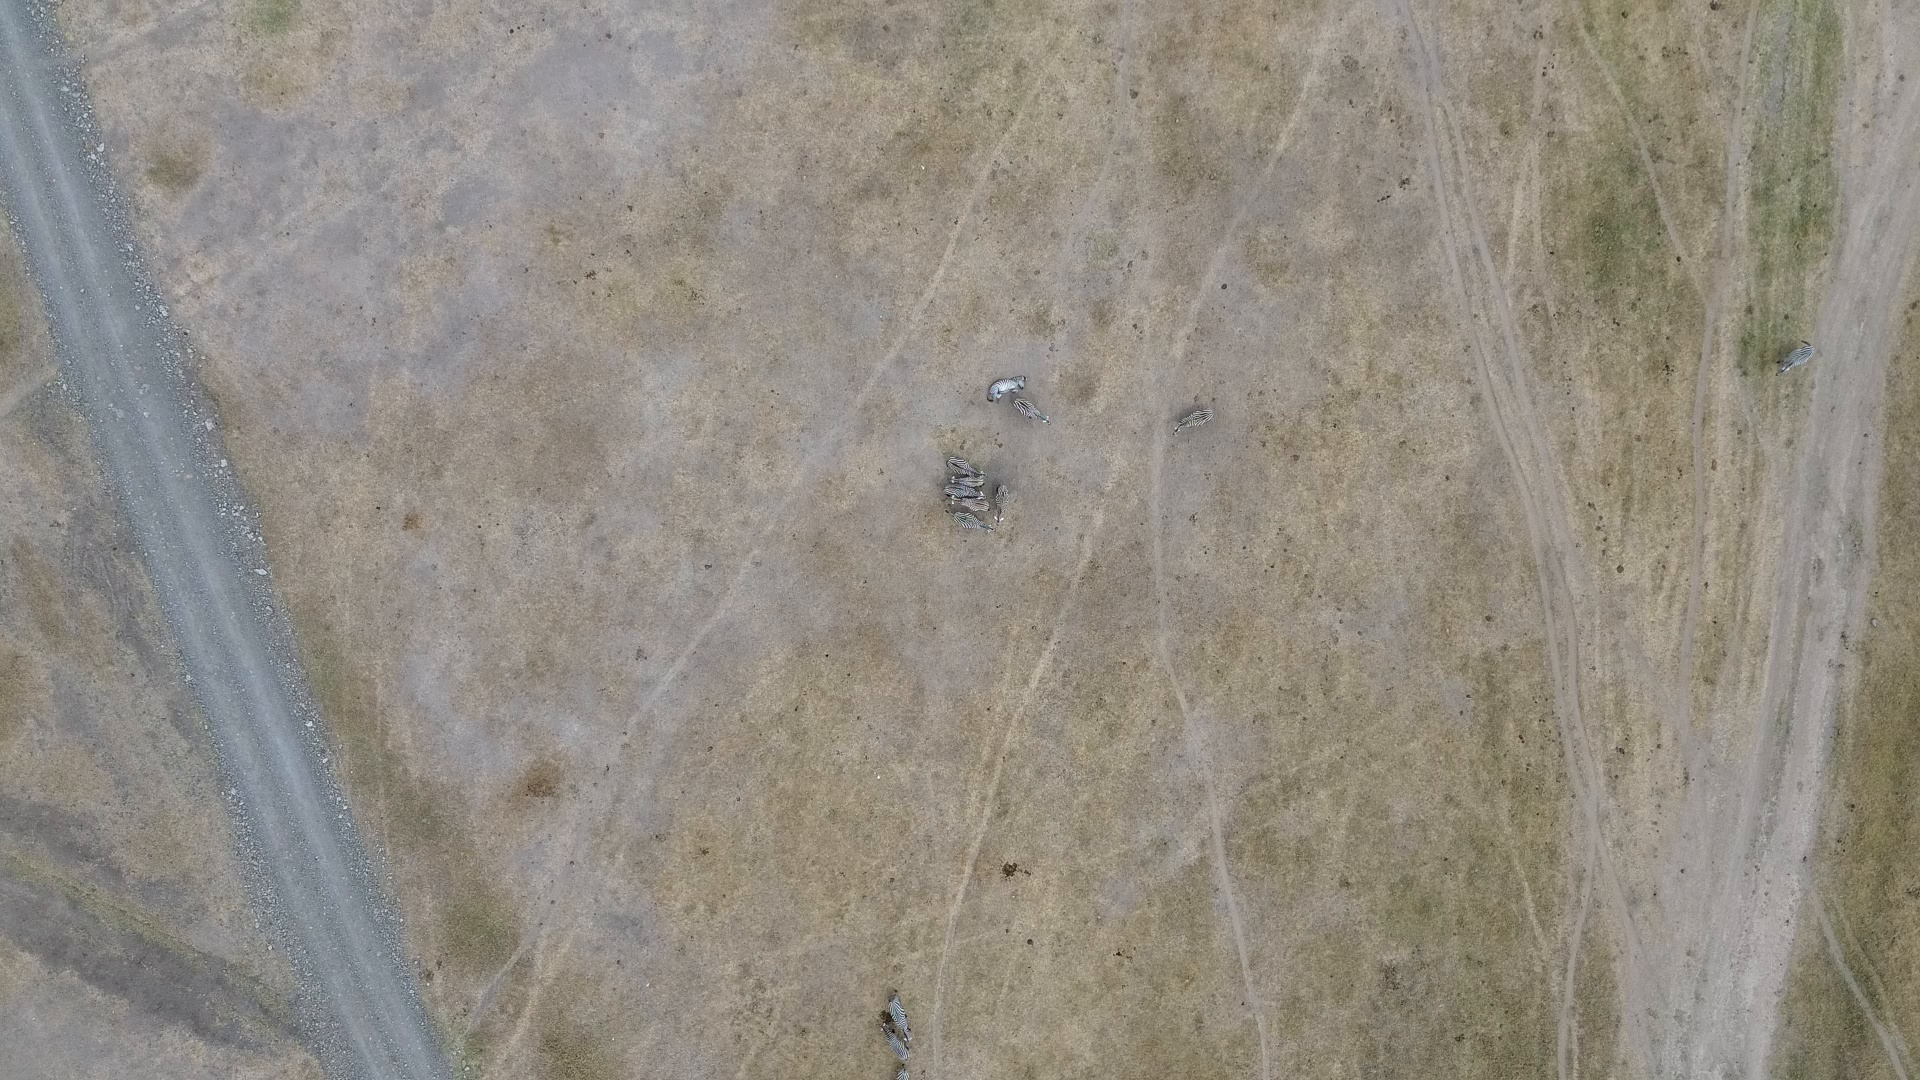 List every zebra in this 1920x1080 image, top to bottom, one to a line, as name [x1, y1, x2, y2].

zebra [1776, 344, 1816, 375]
zebra [986, 375, 1028, 404]
zebra [1014, 402, 1050, 425]
zebra [1172, 407, 1215, 438]
zebra [946, 456, 989, 478]
zebra [950, 475, 986, 487]
zebra [994, 484, 1012, 526]
zebra [944, 487, 988, 501]
zebra [947, 497, 989, 511]
zebra [953, 512, 995, 533]
zebra [889, 995, 912, 1039]
zebra [880, 1021, 909, 1061]
zebra [895, 1066, 909, 1080]